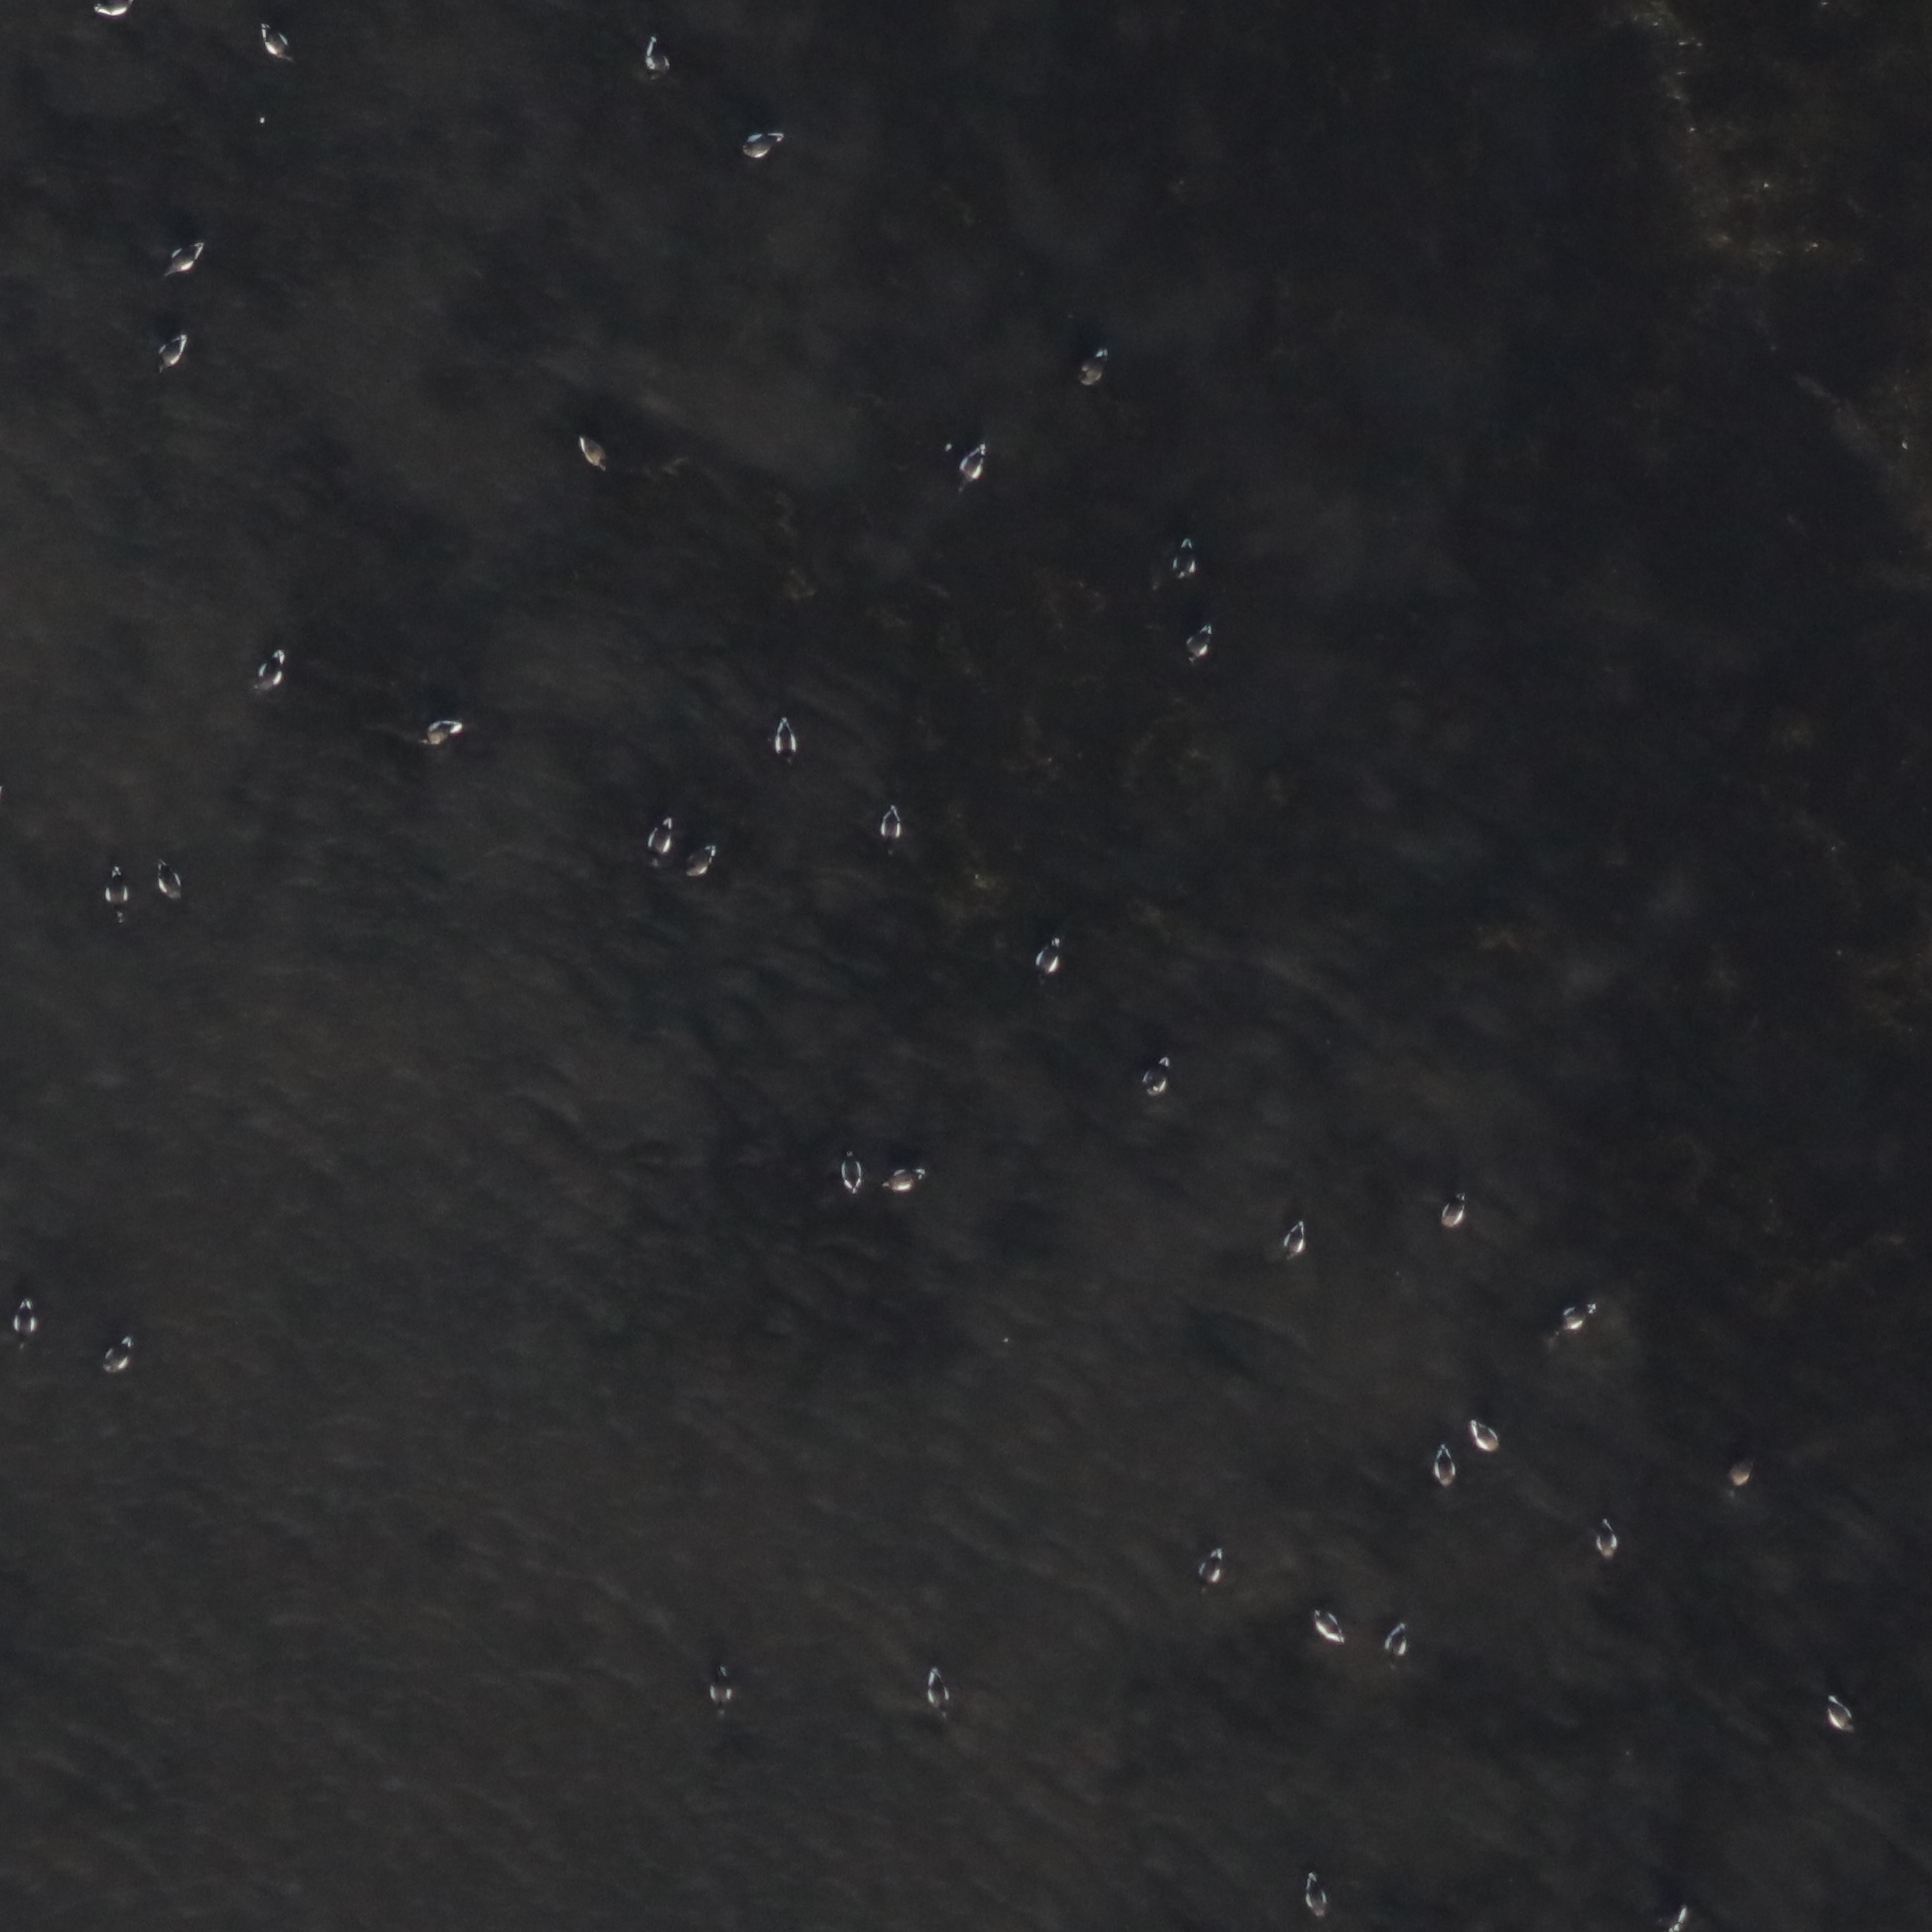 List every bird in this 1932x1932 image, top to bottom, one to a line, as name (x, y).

brant (278, 44)
brant (661, 56)
brant (760, 143)
brant (180, 257)
brant (172, 354)
brant (1093, 371)
brant (597, 453)
brant (972, 468)
brant (1190, 558)
brant (1195, 645)
brant (273, 673)
brant (439, 734)
brant (787, 740)
brant (892, 827)
brant (662, 840)
brant (697, 857)
brant (171, 882)
brant (116, 894)
brant (1050, 957)
brant (1149, 1079)
brant (851, 1172)
brant (904, 1178)
brant (1452, 1214)
brant (1294, 1241)
brant (1573, 1319)
brant (25, 1321)
brant (115, 1356)
brant (1485, 1437)
brant (1442, 1469)
brant (1604, 1539)
brant (1210, 1569)
brant (1327, 1625)
brant (1397, 1643)
brant (725, 1684)
brant (937, 1695)
brant (1838, 1715)
brant (1314, 1899)
brant (1671, 1918)